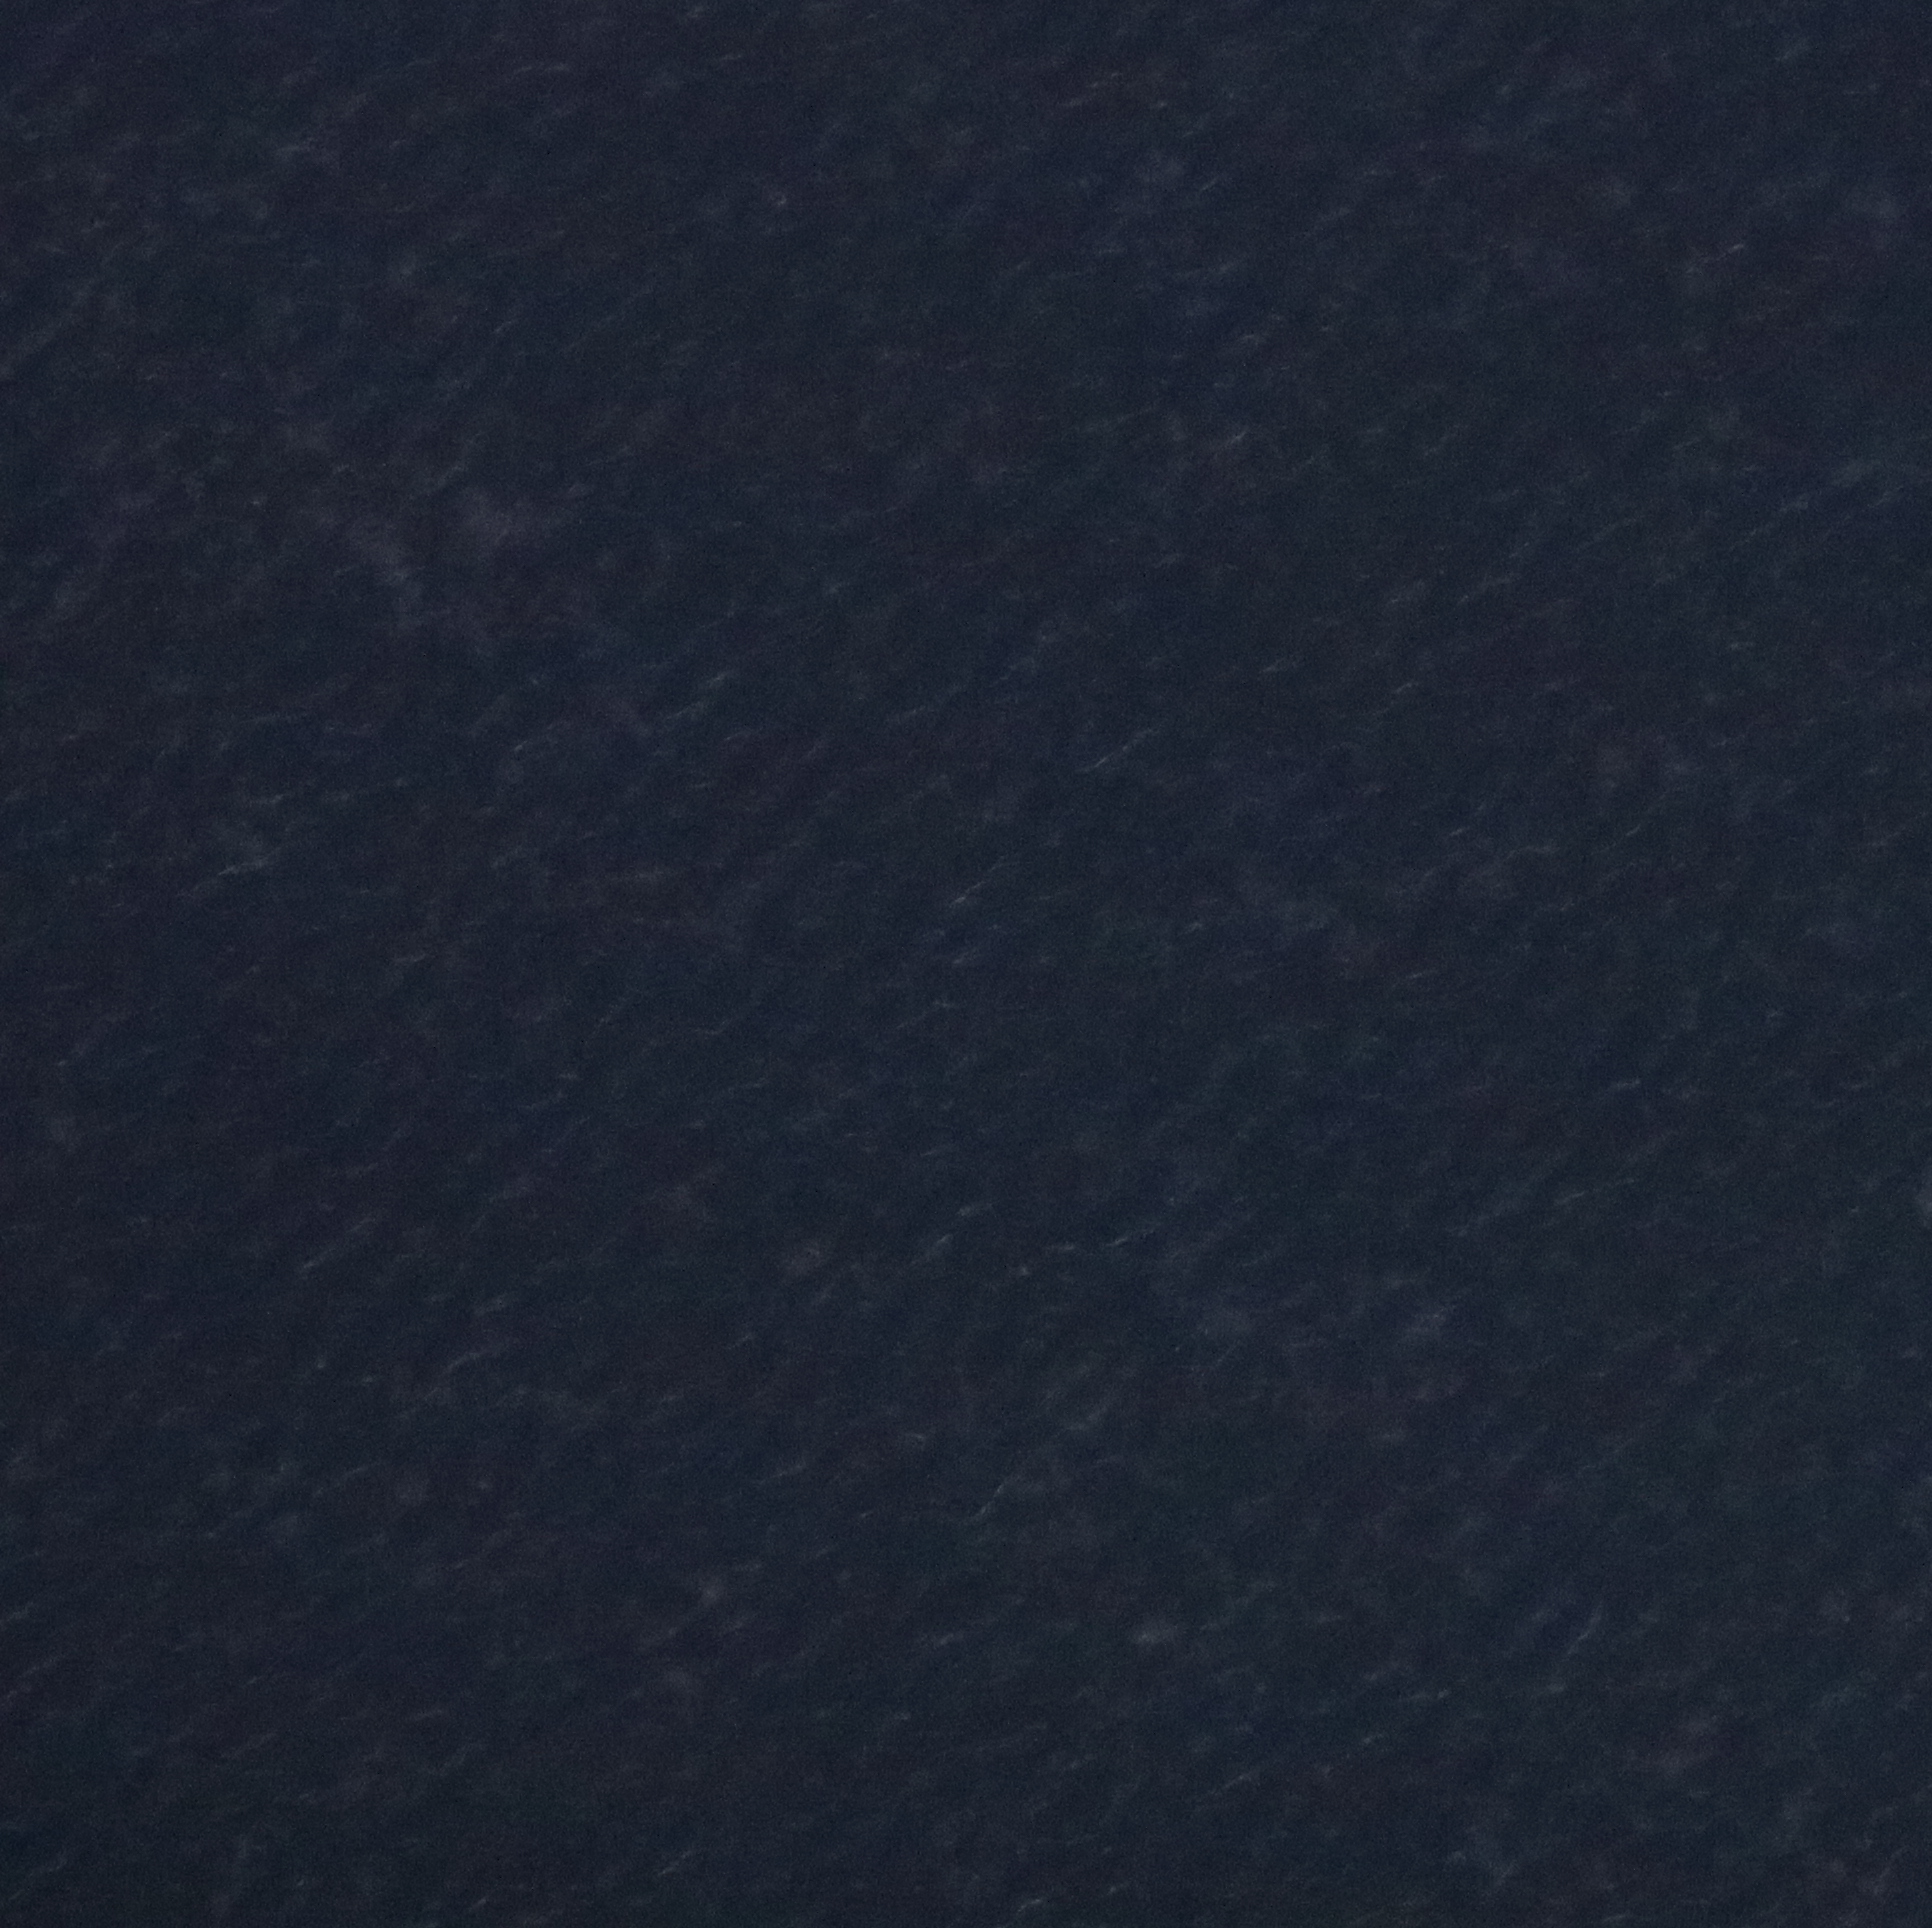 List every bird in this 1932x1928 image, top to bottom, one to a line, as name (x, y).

None